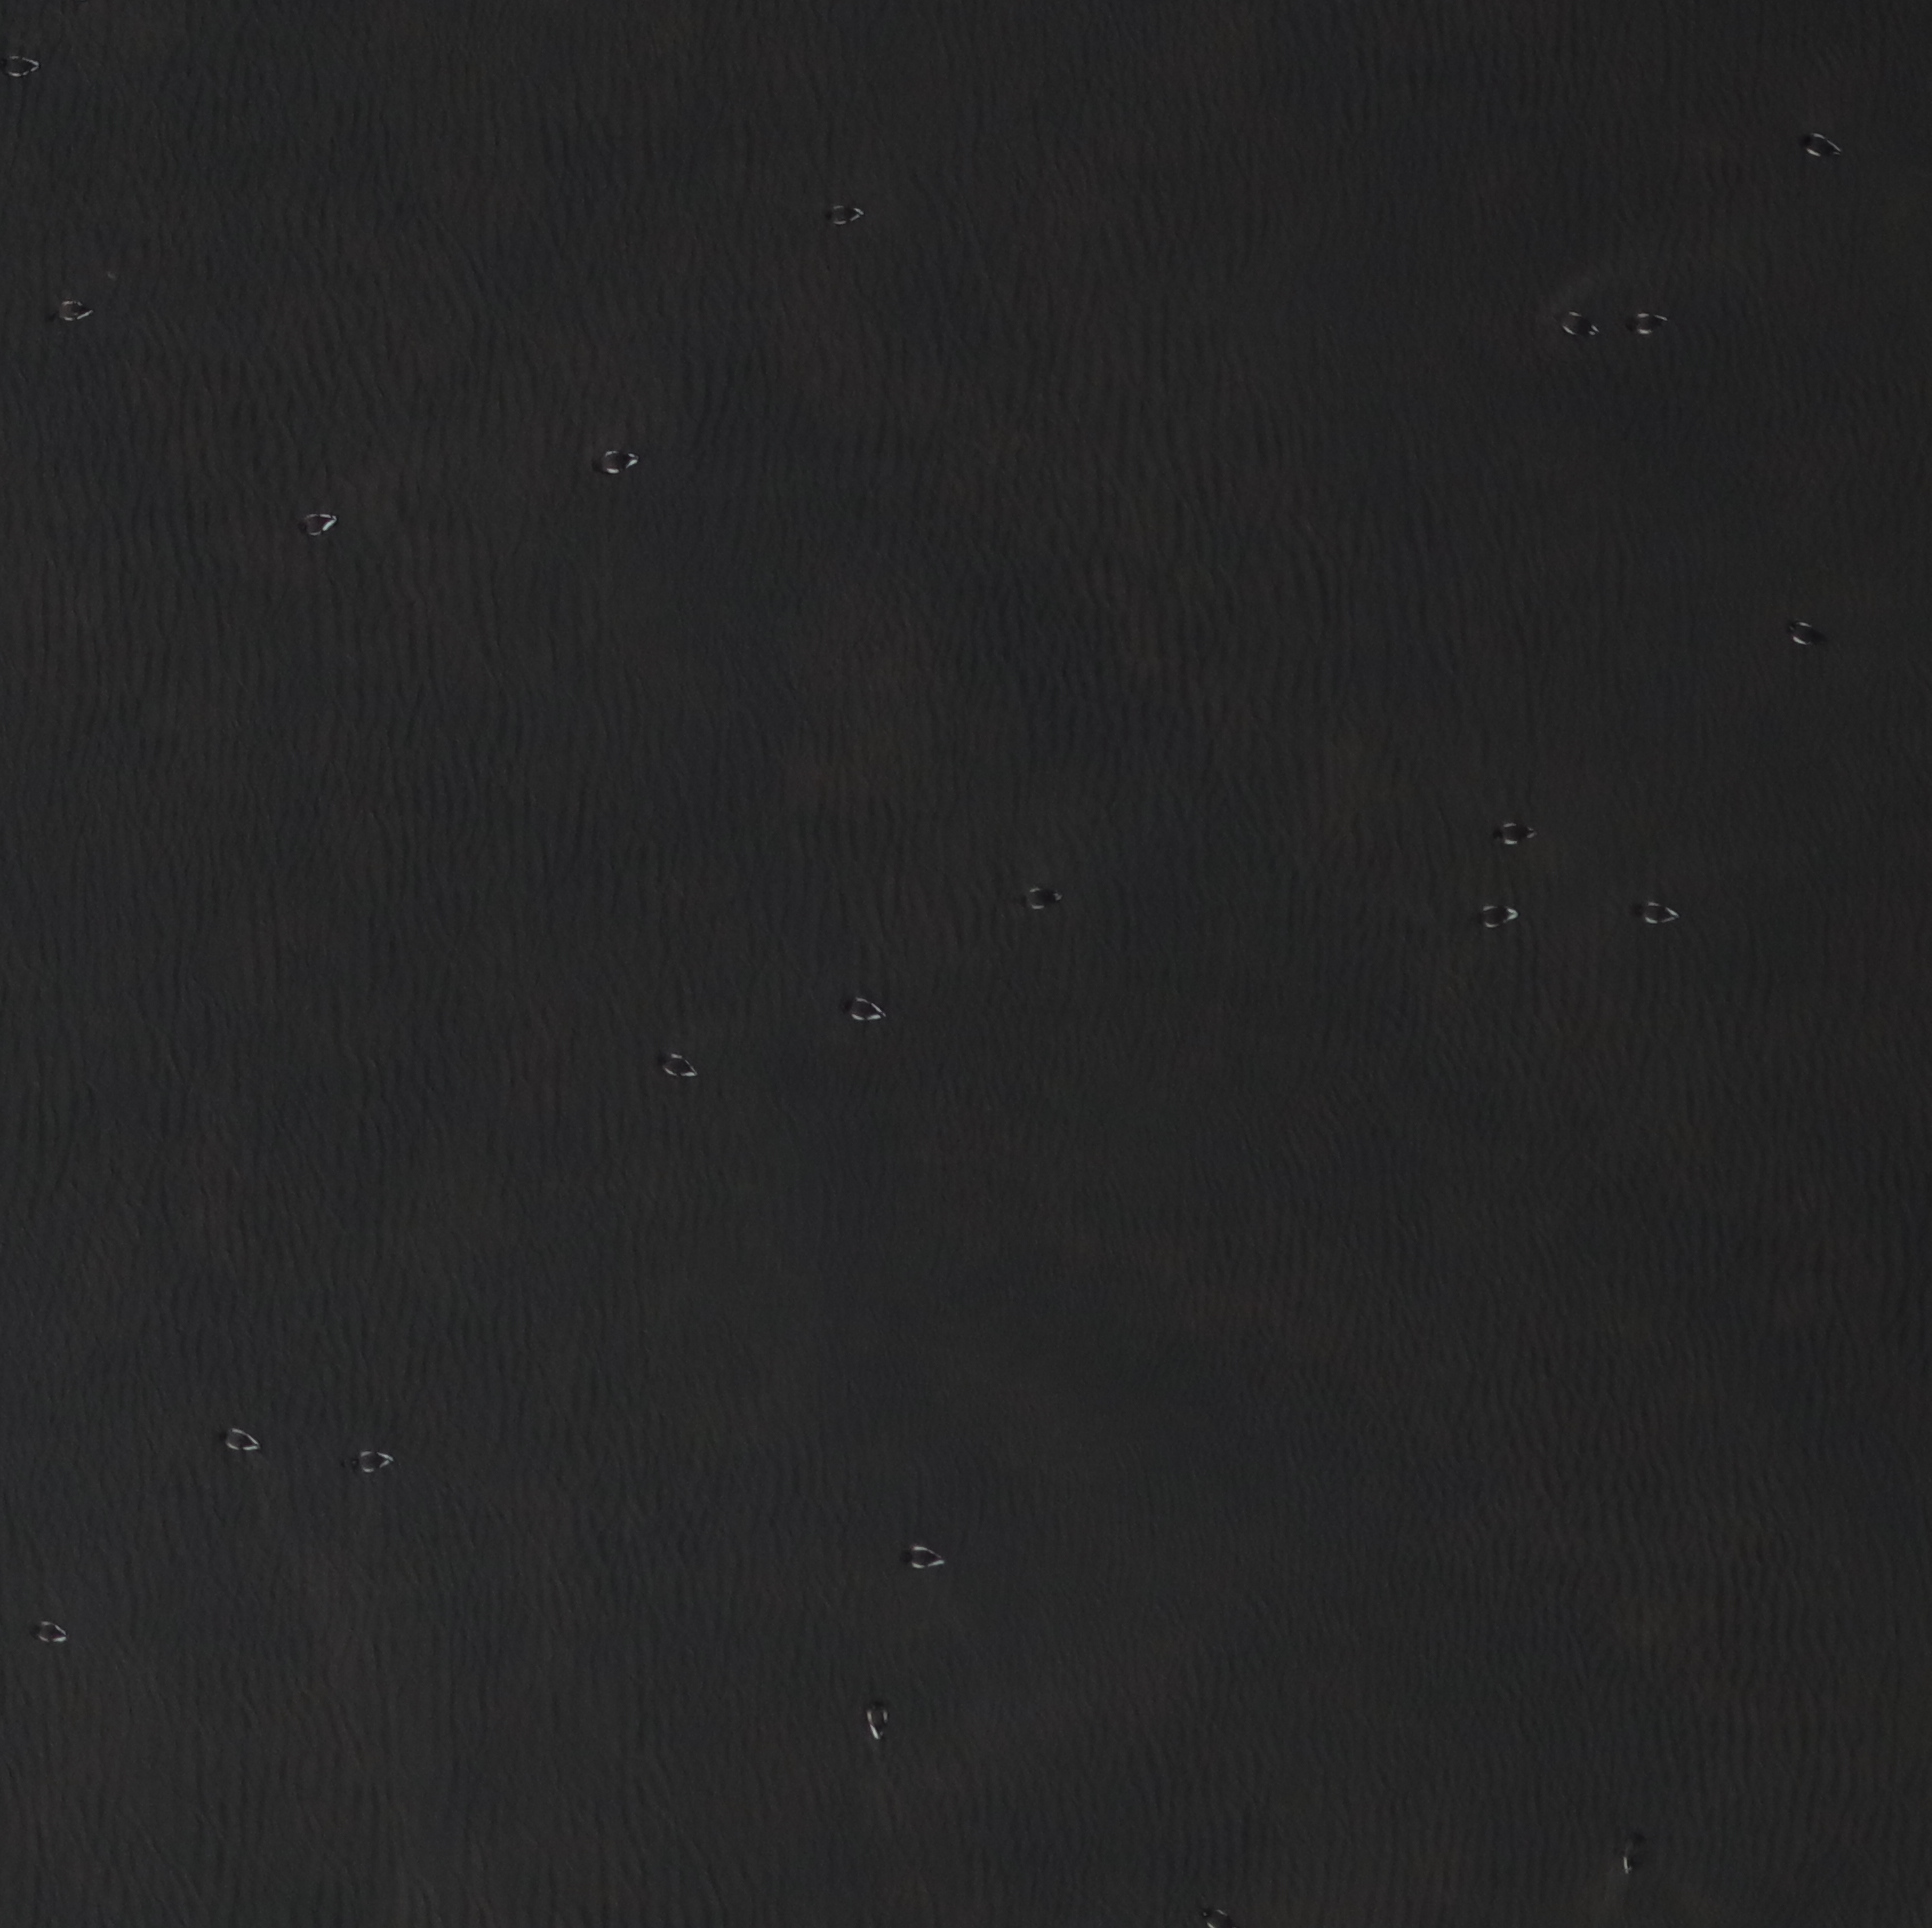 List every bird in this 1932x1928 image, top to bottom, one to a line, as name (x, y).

brant (19, 67)
brant (1819, 147)
brant (842, 215)
brant (69, 309)
brant (1645, 323)
brant (1577, 325)
brant (612, 460)
brant (313, 520)
brant (1809, 636)
brant (1512, 833)
brant (1039, 898)
brant (1657, 912)
brant (1495, 915)
brant (860, 1009)
brant (675, 1065)
brant (239, 1440)
brant (368, 1461)
brant (919, 1556)
brant (48, 1630)
brant (875, 1720)
brant (1632, 1857)
brant (1217, 1919)